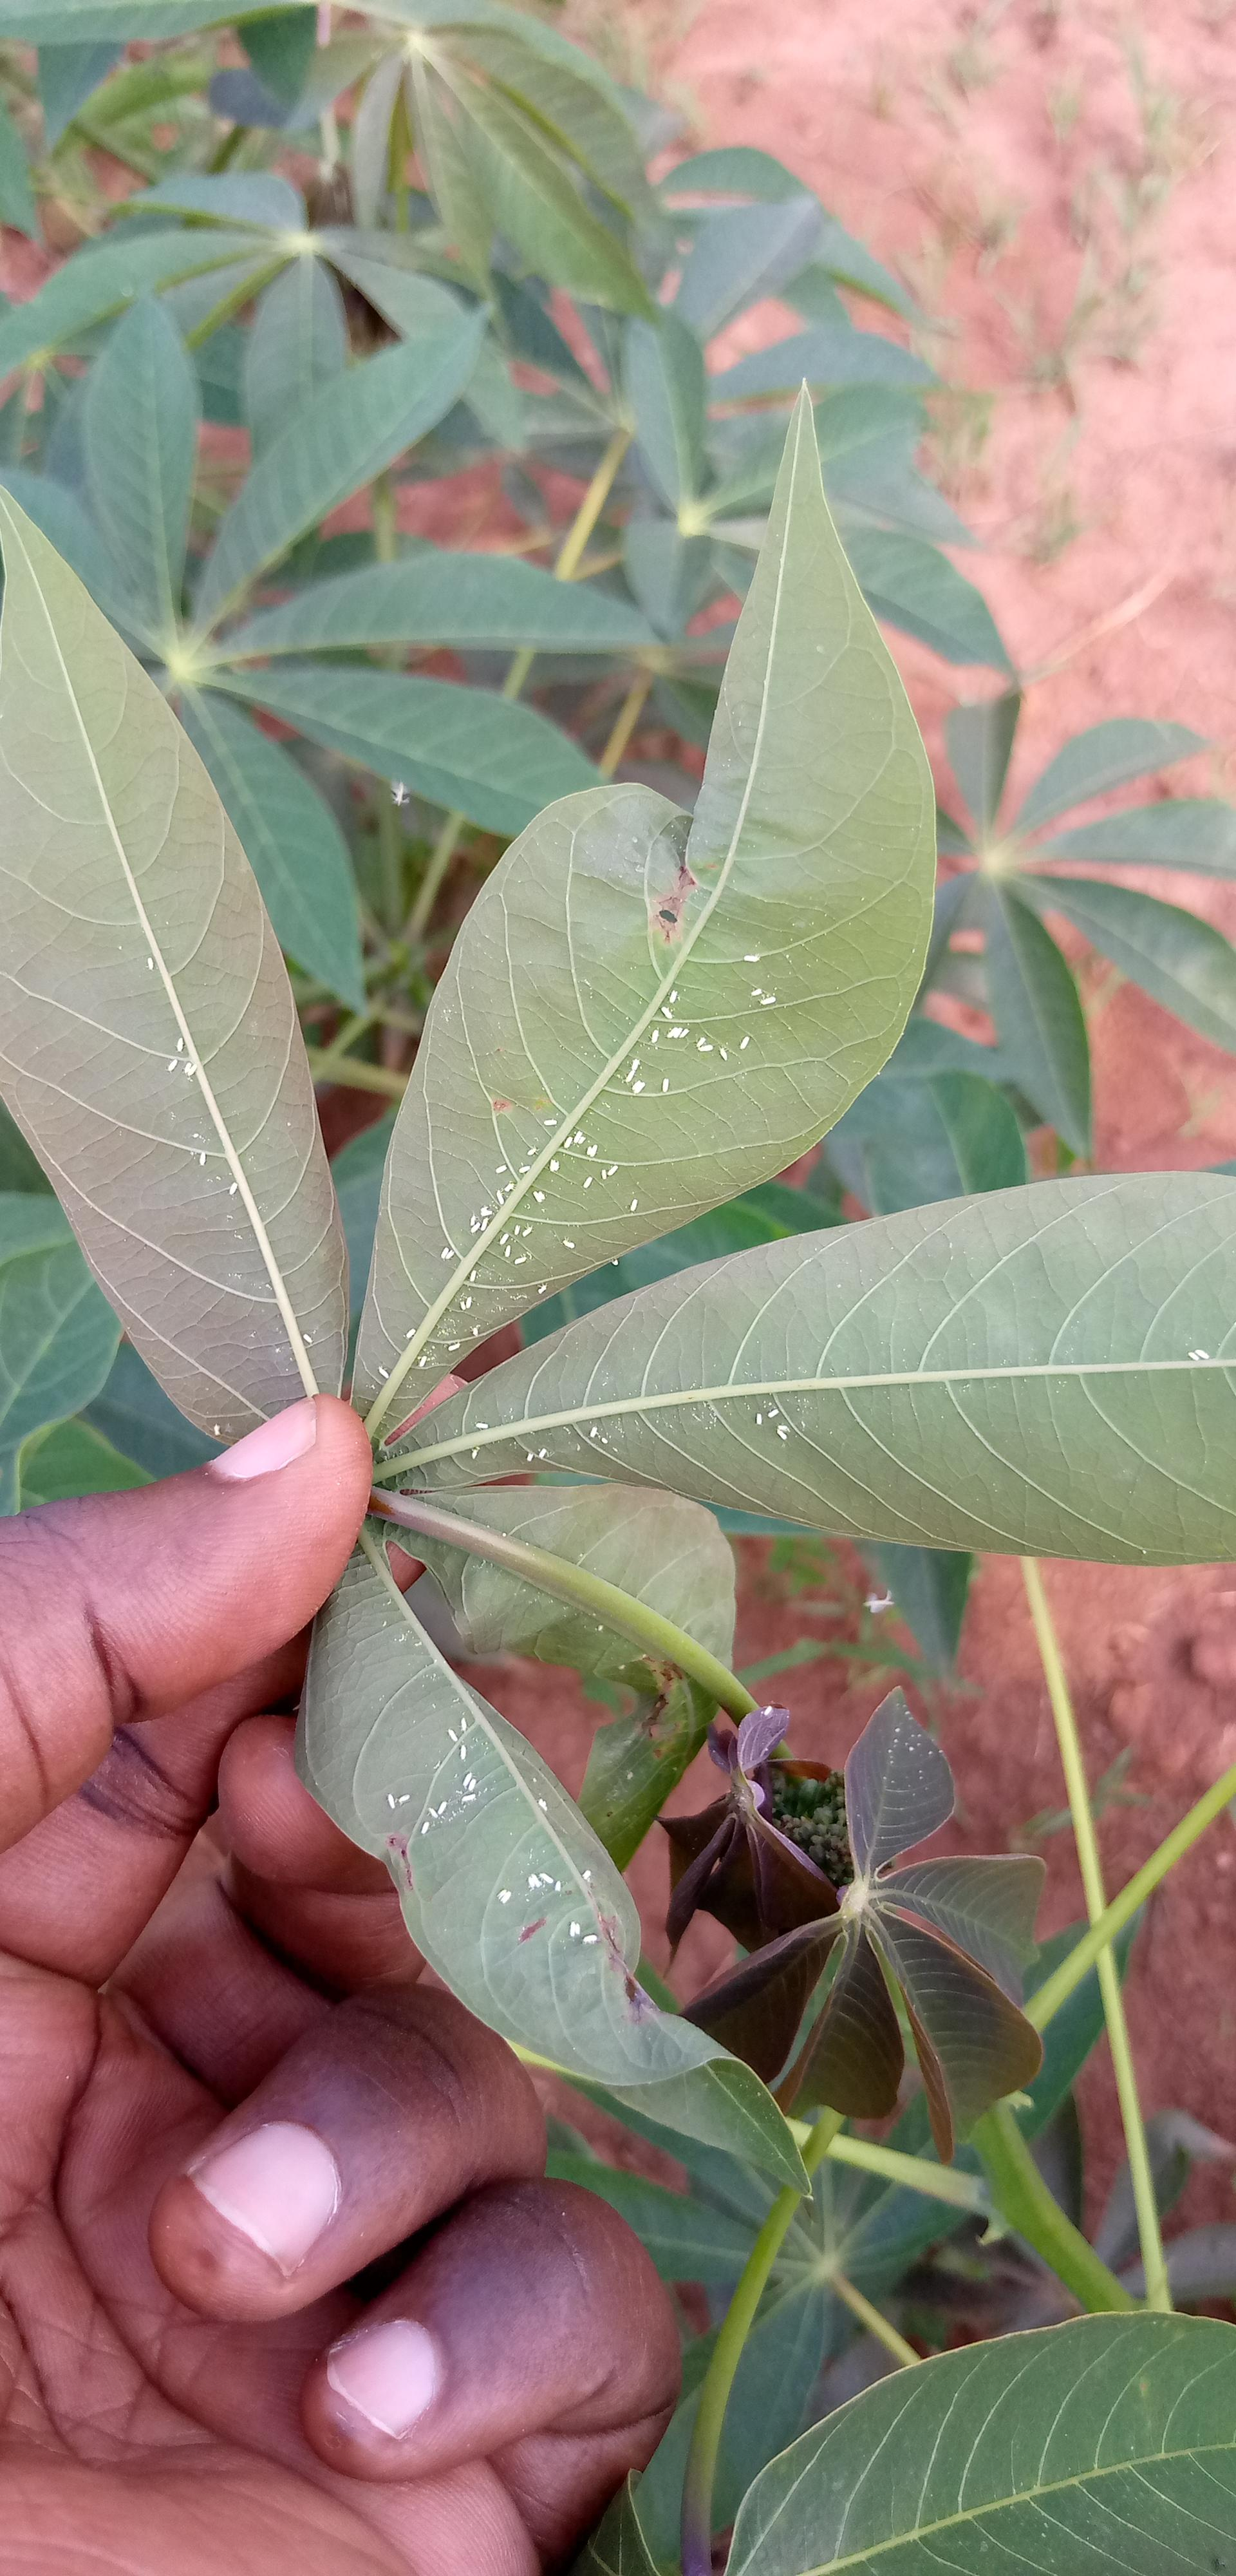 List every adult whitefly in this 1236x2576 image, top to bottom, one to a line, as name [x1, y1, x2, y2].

whitefly [384, 777, 417, 812]
whitefly [742, 954, 761, 963]
whitefly [668, 989, 680, 1004]
whitefly [750, 989, 764, 998]
whitefly [759, 996, 777, 1006]
whitefly [660, 1006, 674, 1019]
whitefly [650, 1027, 660, 1045]
whitefly [666, 1027, 678, 1039]
whitefly [673, 1027, 683, 1039]
whitefly [679, 1028, 691, 1039]
whitefly [738, 1034, 751, 1052]
whitefly [695, 1036, 706, 1048]
whitefly [174, 1036, 187, 1053]
whitefly [697, 1044, 714, 1052]
whitefly [719, 1046, 729, 1063]
whitefly [166, 1057, 180, 1074]
whitefly [631, 1057, 640, 1070]
whitefly [183, 1061, 192, 1074]
whitefly [187, 1063, 198, 1077]
whitefly [624, 1070, 636, 1083]
whitefly [660, 1077, 670, 1094]
whitefly [631, 1079, 641, 1091]
whitefly [634, 1081, 646, 1095]
whitefly [541, 1118, 560, 1126]
whitefly [573, 1130, 583, 1144]
whitefly [577, 1135, 586, 1145]
whitefly [563, 1135, 574, 1149]
whitefly [590, 1143, 599, 1158]
whitefly [586, 1146, 592, 1157]
whitefly [526, 1146, 538, 1157]
whitefly [199, 1150, 209, 1166]
whitefly [548, 1159, 556, 1173]
whitefly [555, 1160, 561, 1172]
whitefly [495, 1163, 508, 1175]
whitefly [517, 1164, 531, 1175]
whitefly [607, 1165, 619, 1176]
whitefly [601, 1168, 608, 1180]
whitefly [581, 1176, 594, 1190]
whitefly [504, 1180, 516, 1192]
whitefly [227, 1181, 240, 1196]
whitefly [496, 1188, 505, 1206]
whitefly [532, 1191, 542, 1204]
whitefly [538, 1191, 546, 1200]
whitefly [628, 1196, 639, 1213]
whitefly [478, 1206, 489, 1212]
whitefly [480, 1211, 493, 1217]
whitefly [470, 1214, 476, 1227]
whitefly [481, 1217, 489, 1233]
whitefly [470, 1222, 481, 1235]
whitefly [514, 1224, 521, 1236]
whitefly [522, 1225, 534, 1238]
whitefly [499, 1233, 510, 1246]
whitefly [562, 1238, 576, 1250]
whitefly [503, 1244, 512, 1258]
whitefly [440, 1246, 449, 1260]
whitefly [445, 1249, 455, 1260]
whitefly [513, 1255, 529, 1266]
whitefly [610, 1258, 621, 1268]
whitefly [469, 1267, 478, 1284]
whitefly [538, 1284, 549, 1296]
whitefly [466, 1296, 473, 1310]
whitefly [459, 1300, 466, 1311]
whitefly [471, 1325, 480, 1338]
whitefly [406, 1327, 417, 1340]
whitefly [301, 1332, 315, 1345]
whitefly [447, 1341, 462, 1352]
whitefly [1195, 1348, 1212, 1361]
whitefly [1186, 1349, 1200, 1361]
whitefly [418, 1354, 429, 1368]
whitefly [377, 1365, 390, 1380]
whitefly [767, 1406, 781, 1419]
whitefly [755, 1410, 763, 1427]
whitefly [474, 1420, 491, 1431]
whitefly [777, 1423, 791, 1434]
whitefly [589, 1423, 599, 1441]
whitefly [776, 1427, 789, 1441]
whitefly [601, 1435, 612, 1446]
whitefly [469, 1446, 480, 1462]
whitefly [538, 1446, 548, 1461]
whitefly [524, 1450, 536, 1463]
whitefly [857, 1590, 900, 1618]
whitefly [763, 1705, 774, 1718]
whitefly [460, 1716, 469, 1732]
whitefly [445, 1727, 461, 1746]
whitefly [459, 1743, 468, 1763]
whitefly [461, 1771, 473, 1788]
whitefly [467, 1777, 478, 1792]
whitefly [386, 1791, 397, 1811]
whitefly [459, 1792, 480, 1803]
whitefly [397, 1793, 411, 1804]
whitefly [536, 1794, 551, 1811]
whitefly [438, 1800, 448, 1815]
whitefly [428, 1805, 440, 1819]
whitefly [419, 1819, 432, 1835]
whitefly [580, 1866, 594, 1881]
whitefly [537, 1871, 556, 1884]
whitefly [530, 1871, 543, 1889]
whitefly [527, 1876, 536, 1889]
whitefly [554, 1880, 563, 1895]
whitefly [496, 1888, 508, 1900]
whitefly [500, 1889, 512, 1904]
whitefly [568, 1918, 576, 1938]
whitefly [575, 1920, 583, 1937]
whitefly [581, 1932, 600, 1944]